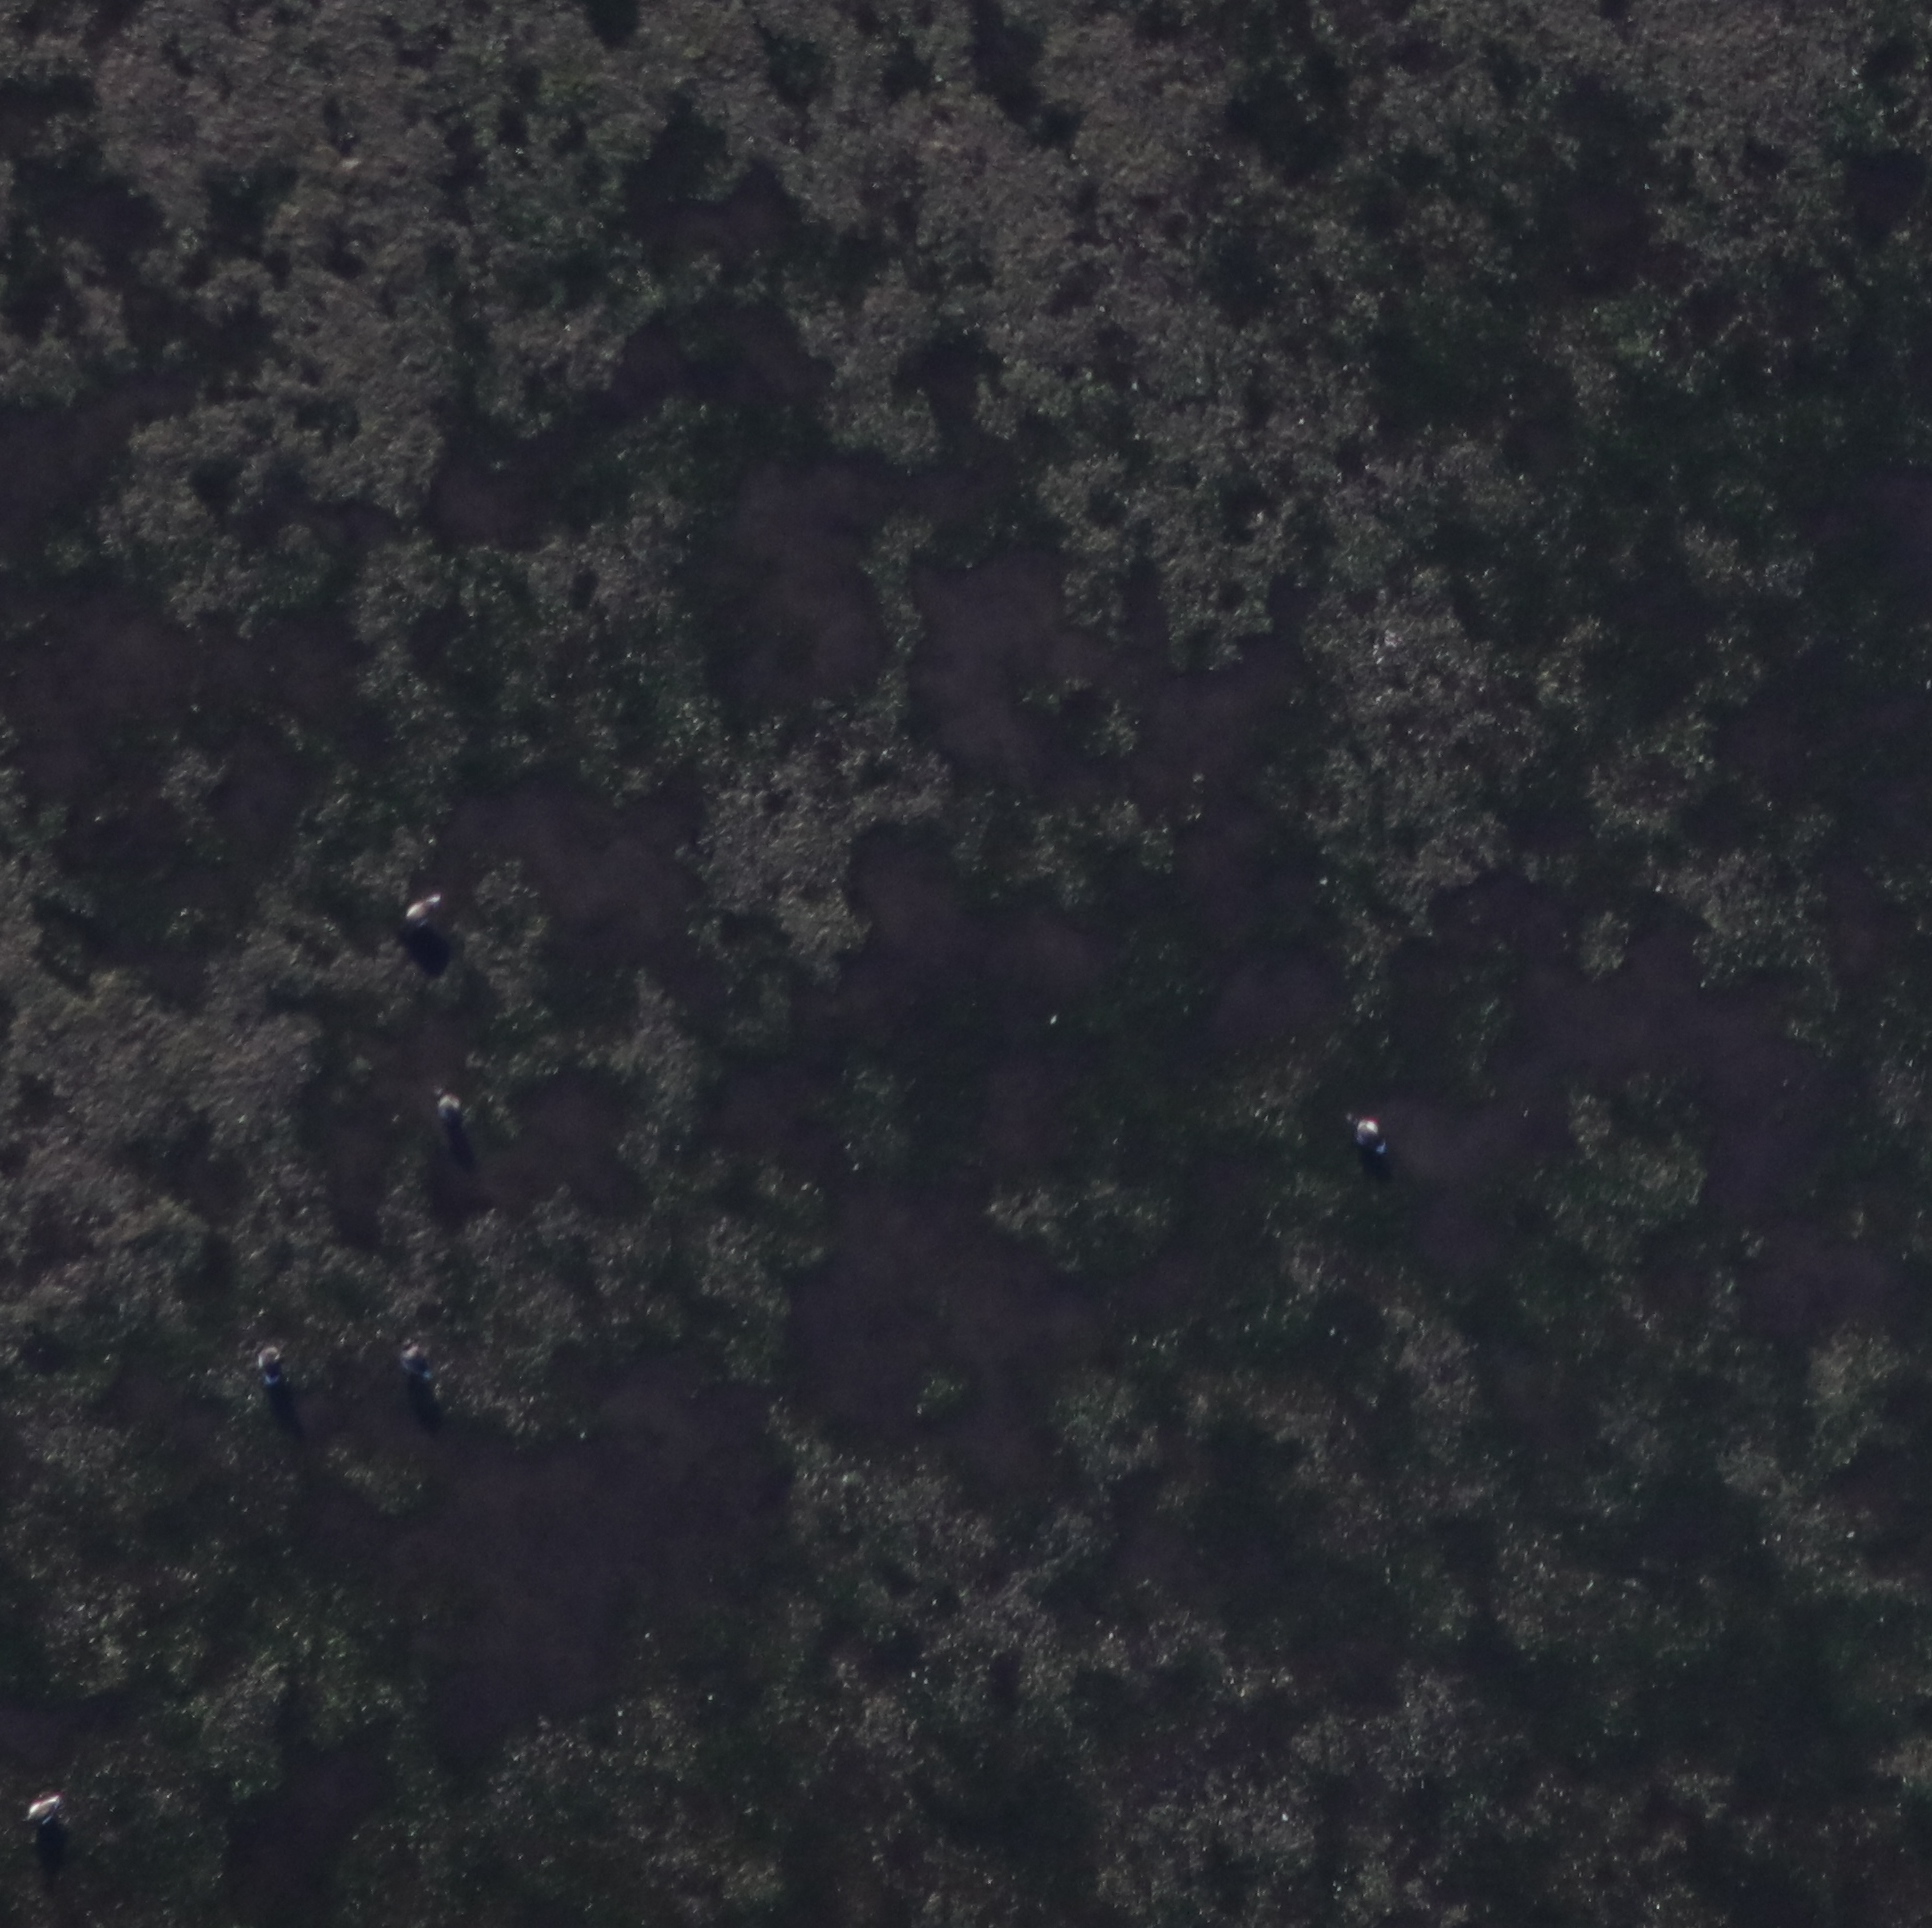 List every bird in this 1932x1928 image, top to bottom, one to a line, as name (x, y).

brant (420, 910)
brant (449, 1113)
brant (1368, 1135)
brant (413, 1351)
brant (269, 1365)
brant (42, 1809)